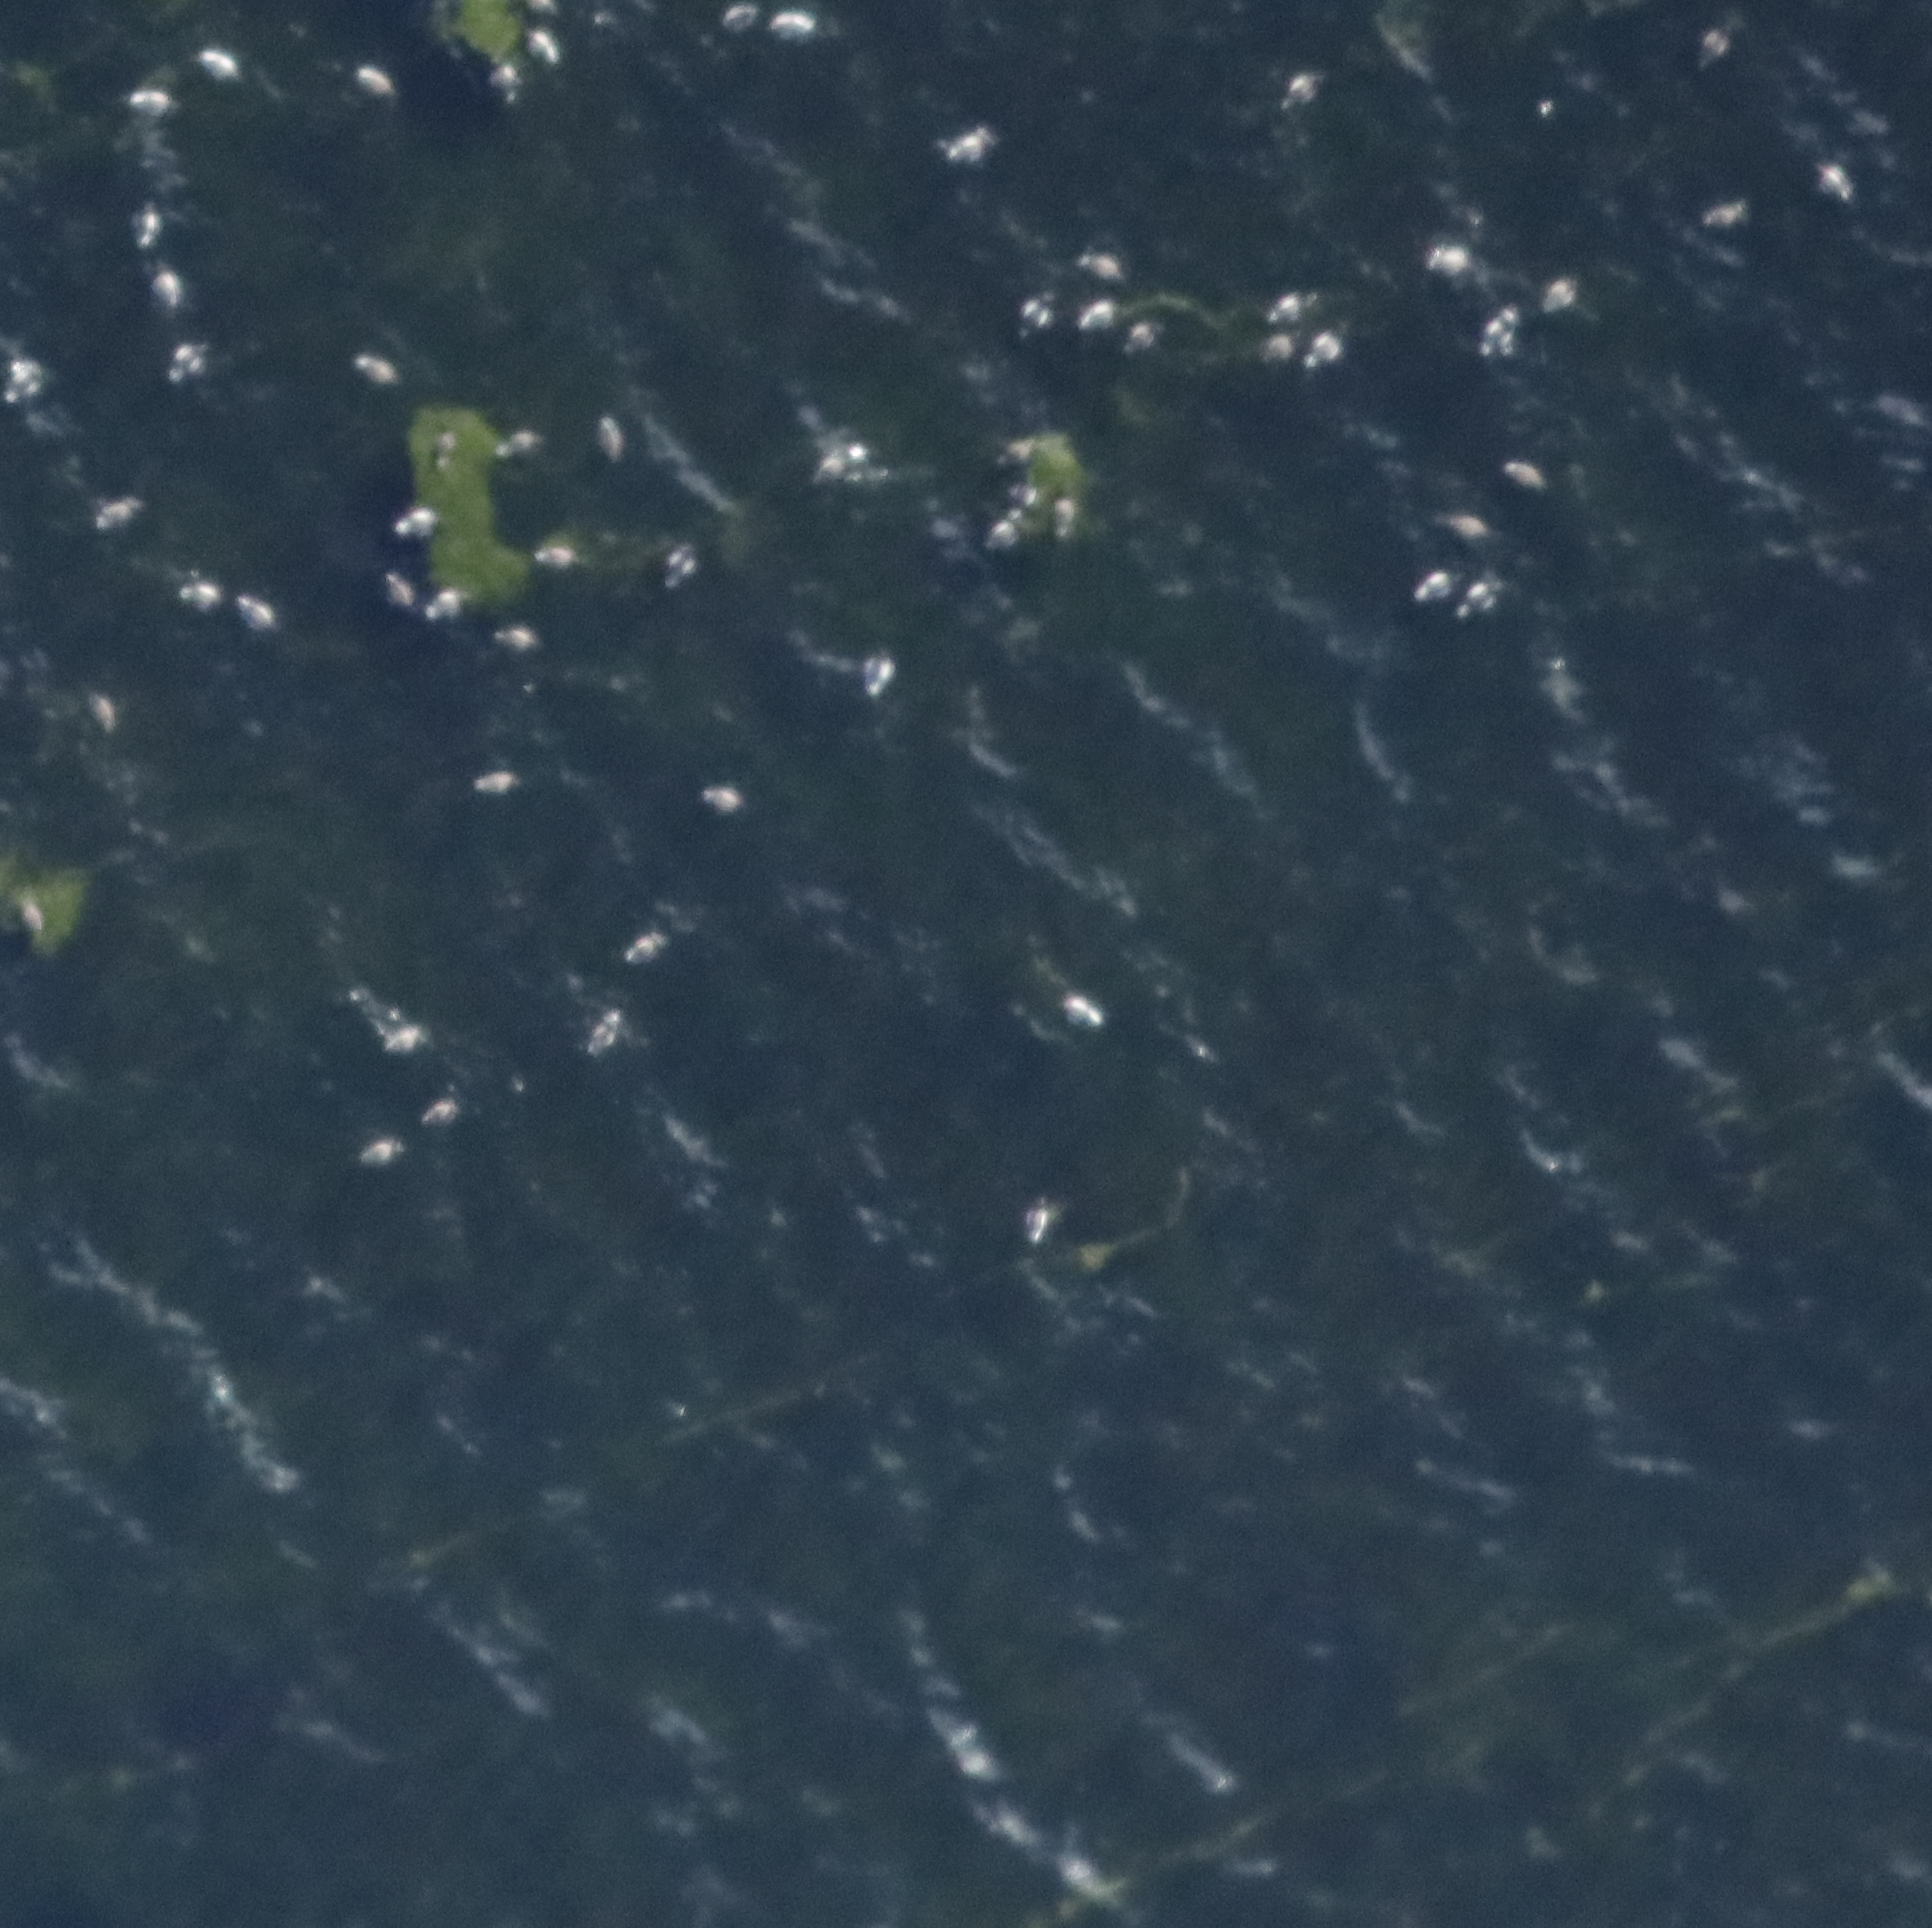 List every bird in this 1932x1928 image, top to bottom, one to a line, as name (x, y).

brant (740, 20)
brant (794, 25)
brant (540, 45)
brant (1715, 47)
brant (225, 68)
brant (504, 79)
brant (380, 83)
brant (1303, 92)
brant (153, 104)
brant (969, 151)
brant (1831, 179)
brant (1723, 213)
brant (148, 220)
brant (1451, 259)
brant (1098, 265)
brant (167, 287)
brant (1561, 294)
brant (1286, 311)
brant (1096, 315)
brant (1032, 322)
brant (1501, 333)
brant (1146, 336)
brant (1280, 347)
brant (1328, 349)
brant (185, 360)
brant (380, 370)
brant (22, 383)
brant (607, 436)
brant (520, 444)
brant (444, 449)
brant (1016, 455)
brant (830, 472)
brant (1531, 474)
brant (1028, 498)
brant (115, 514)
brant (1061, 517)
brant (418, 524)
brant (1472, 526)
brant (1001, 539)
brant (556, 555)
brant (679, 567)
brant (1436, 585)
brant (403, 595)
brant (201, 596)
brant (1482, 601)
brant (446, 609)
brant (257, 616)
brant (509, 637)
brant (880, 672)
brant (100, 707)
brant (498, 781)
brant (729, 804)
brant (32, 922)
brant (643, 945)
brant (1078, 1009)
brant (604, 1036)
brant (407, 1044)
brant (445, 1111)
brant (377, 1152)
brant (1035, 1221)